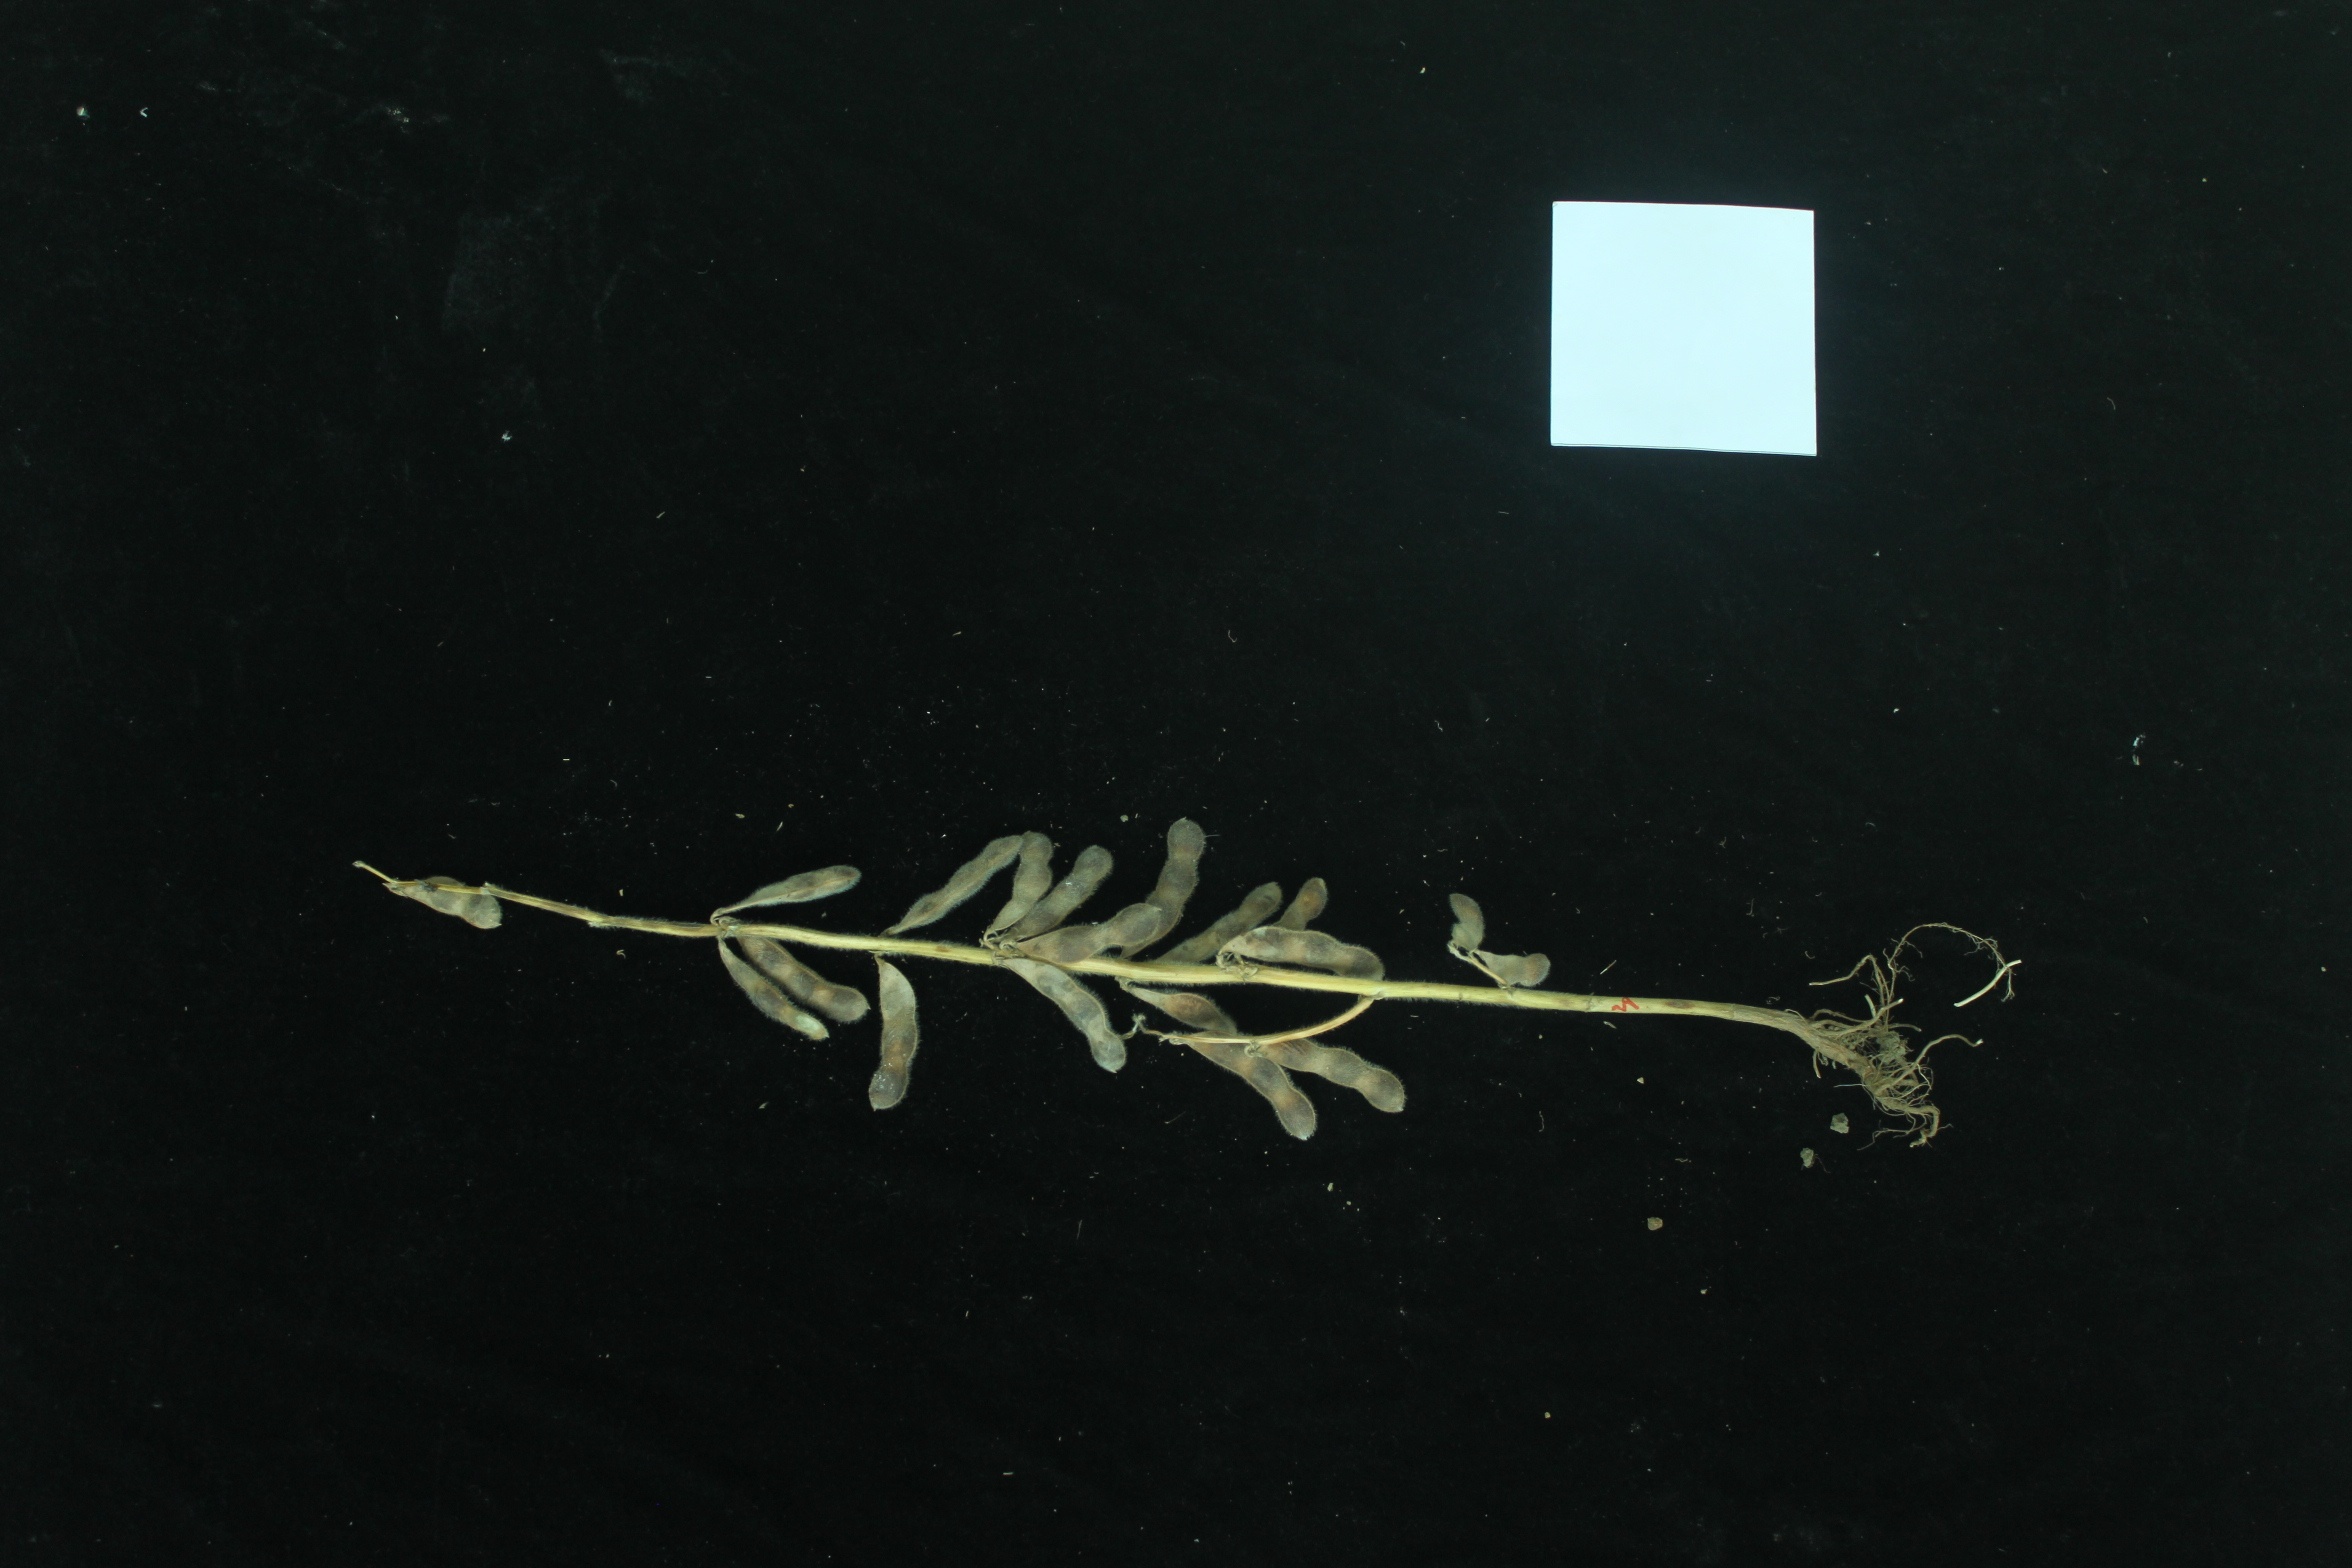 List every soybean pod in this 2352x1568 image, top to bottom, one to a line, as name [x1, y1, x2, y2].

soybean pod [1119, 818, 1204, 960]
soybean pod [984, 831, 1053, 939]
soybean pod [883, 837, 1028, 936]
soybean pod [990, 845, 1113, 943]
soybean pod [716, 866, 859, 916]
soybean pod [387, 877, 503, 929]
soybean pod [1220, 878, 1327, 965]
soybean pod [1128, 883, 1280, 981]
soybean pod [1450, 895, 1483, 953]
soybean pod [997, 905, 1160, 963]
soybean pod [723, 918, 869, 1022]
soybean pod [1214, 928, 1385, 988]
soybean pod [717, 936, 830, 1042]
soybean pod [1475, 952, 1548, 987]
soybean pod [868, 958, 919, 1111]
soybean pod [993, 959, 1123, 1072]
soybean pod [1119, 984, 1238, 1039]
soybean pod [1171, 1031, 1317, 1140]
soybean pod [1251, 1040, 1404, 1115]